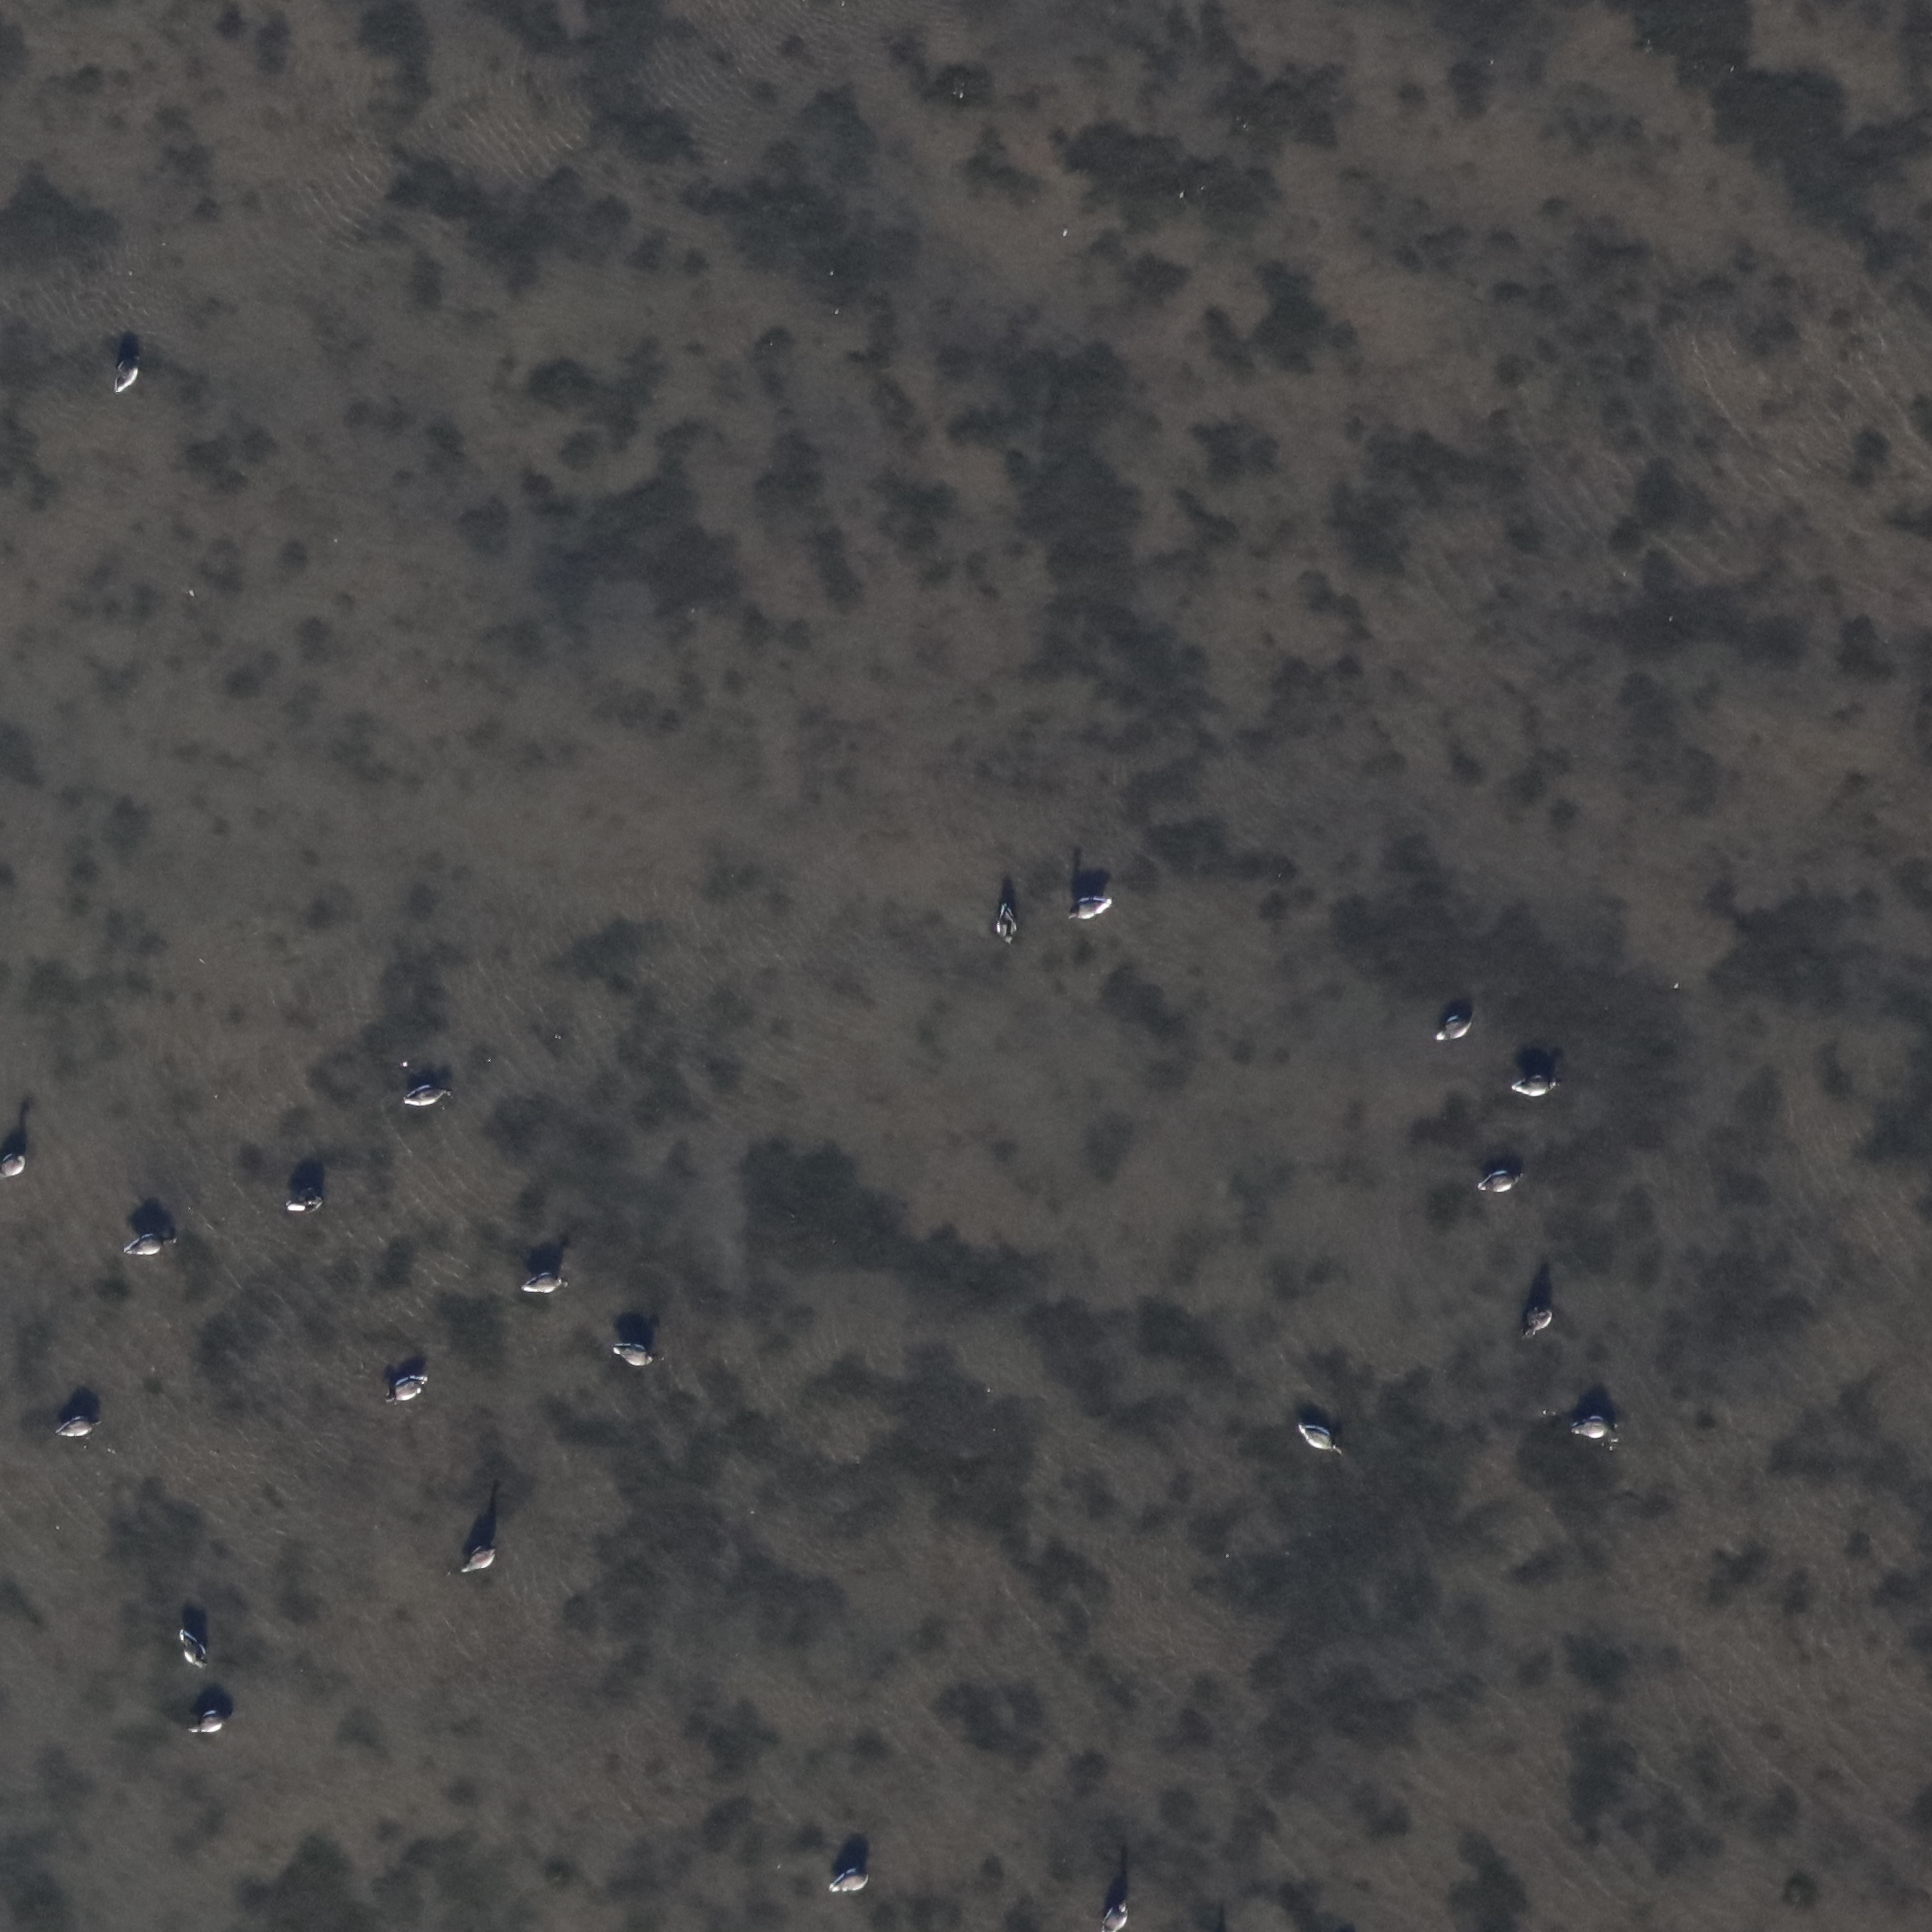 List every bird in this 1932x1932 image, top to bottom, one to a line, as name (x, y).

brant (126, 374)
brant (1090, 906)
brant (1006, 928)
brant (1453, 1025)
brant (1535, 1084)
brant (425, 1092)
brant (9, 1164)
brant (1502, 1180)
brant (300, 1200)
brant (149, 1242)
brant (542, 1281)
brant (1537, 1319)
brant (636, 1353)
brant (406, 1387)
brant (78, 1425)
brant (1591, 1426)
brant (1319, 1437)
brant (477, 1557)
brant (196, 1649)
brant (208, 1720)
brant (852, 1879)
brant (1114, 1920)